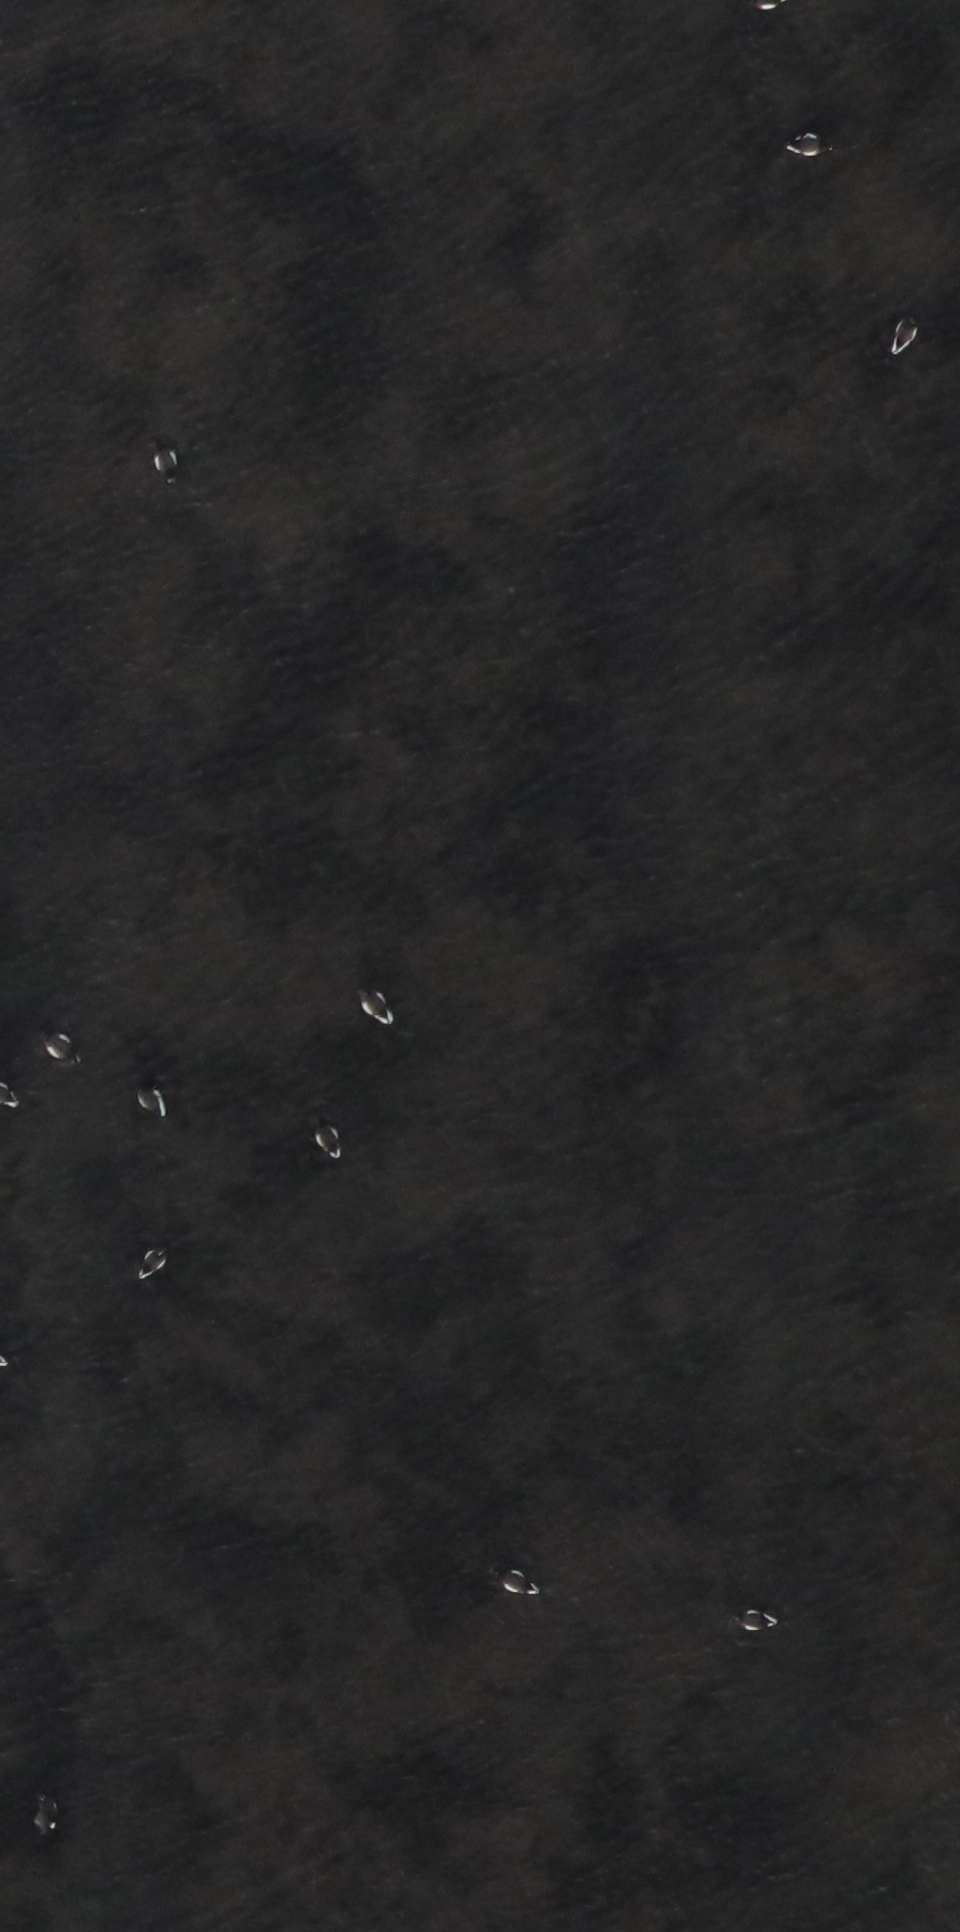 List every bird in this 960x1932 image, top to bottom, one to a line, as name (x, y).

brant (808, 144)
brant (904, 332)
brant (165, 462)
brant (375, 1007)
brant (59, 1048)
brant (152, 1100)
brant (327, 1139)
brant (153, 1262)
brant (516, 1583)
brant (754, 1620)
brant (45, 1813)